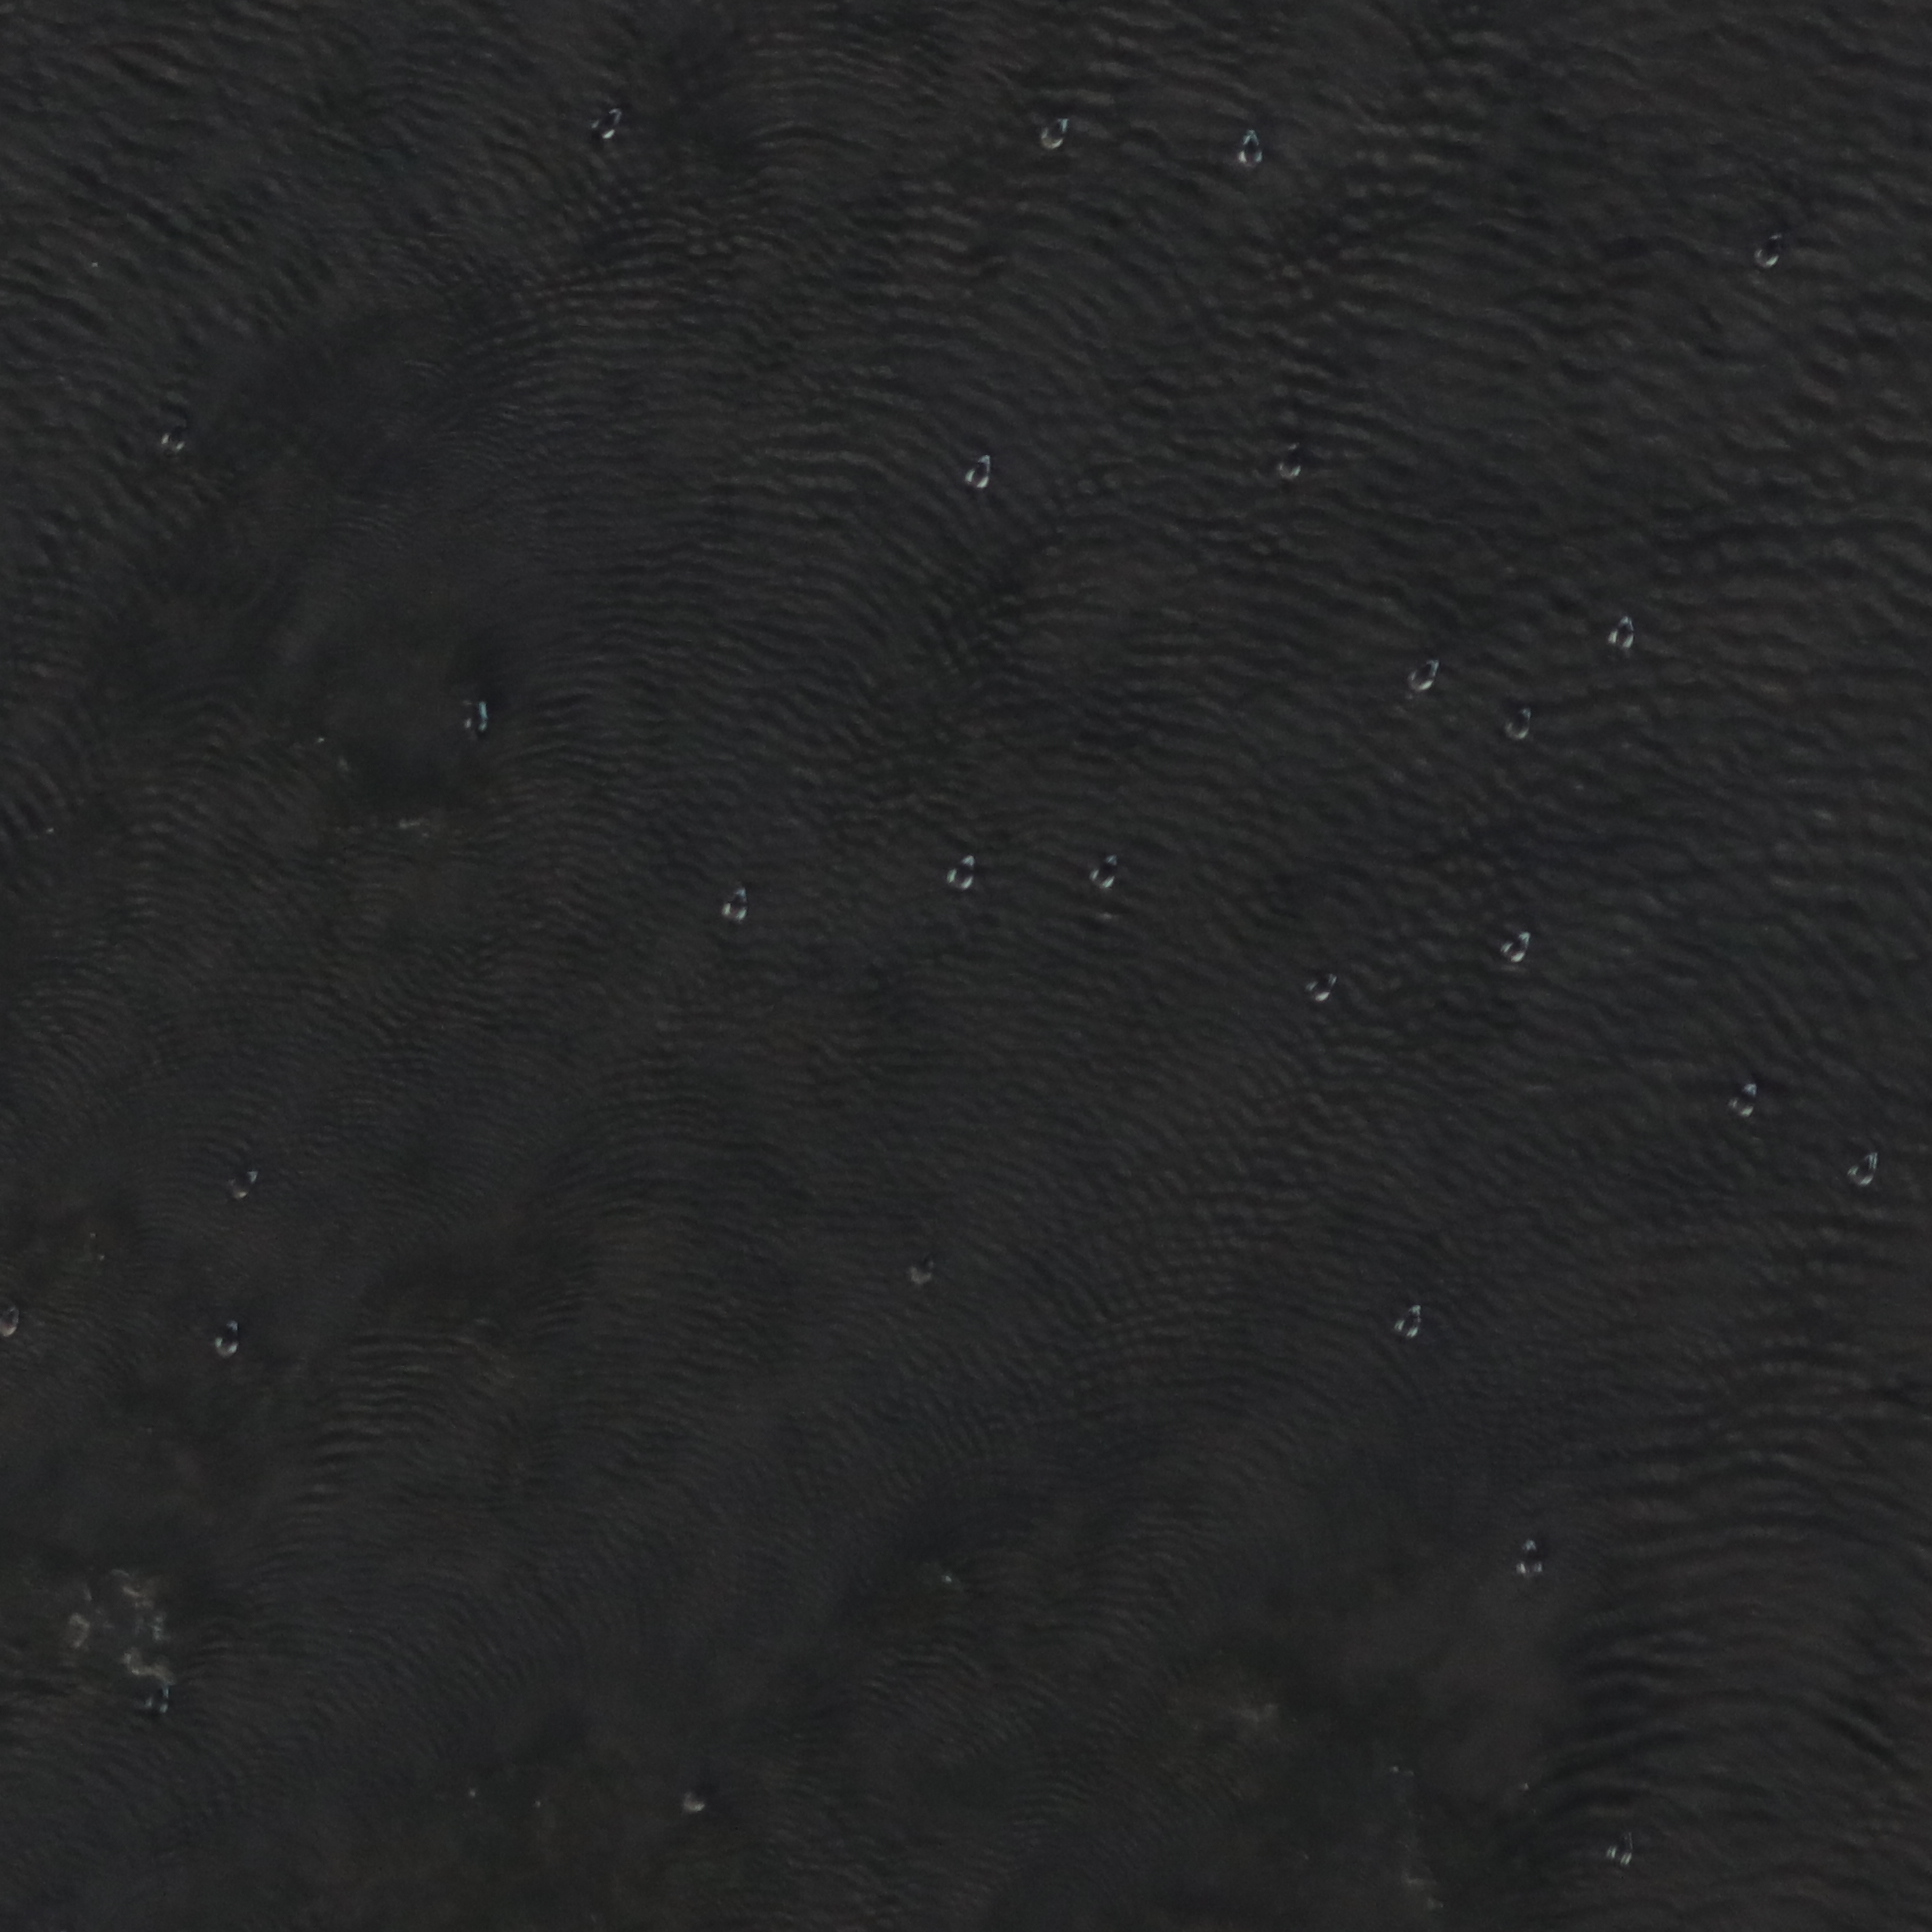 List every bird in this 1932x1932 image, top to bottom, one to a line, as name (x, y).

brant (606, 124)
brant (1055, 133)
brant (1249, 153)
brant (1765, 255)
brant (174, 437)
brant (1292, 465)
brant (981, 476)
brant (1622, 635)
brant (1420, 677)
brant (474, 722)
brant (1517, 724)
brant (1104, 874)
brant (962, 875)
brant (736, 907)
brant (1515, 952)
brant (1320, 986)
brant (1744, 1101)
brant (1863, 1167)
brant (244, 1179)
brant (8, 1323)
brant (1408, 1323)
brant (225, 1347)
brant (1532, 1563)
brant (159, 1702)
brant (695, 1802)
brant (1621, 1854)